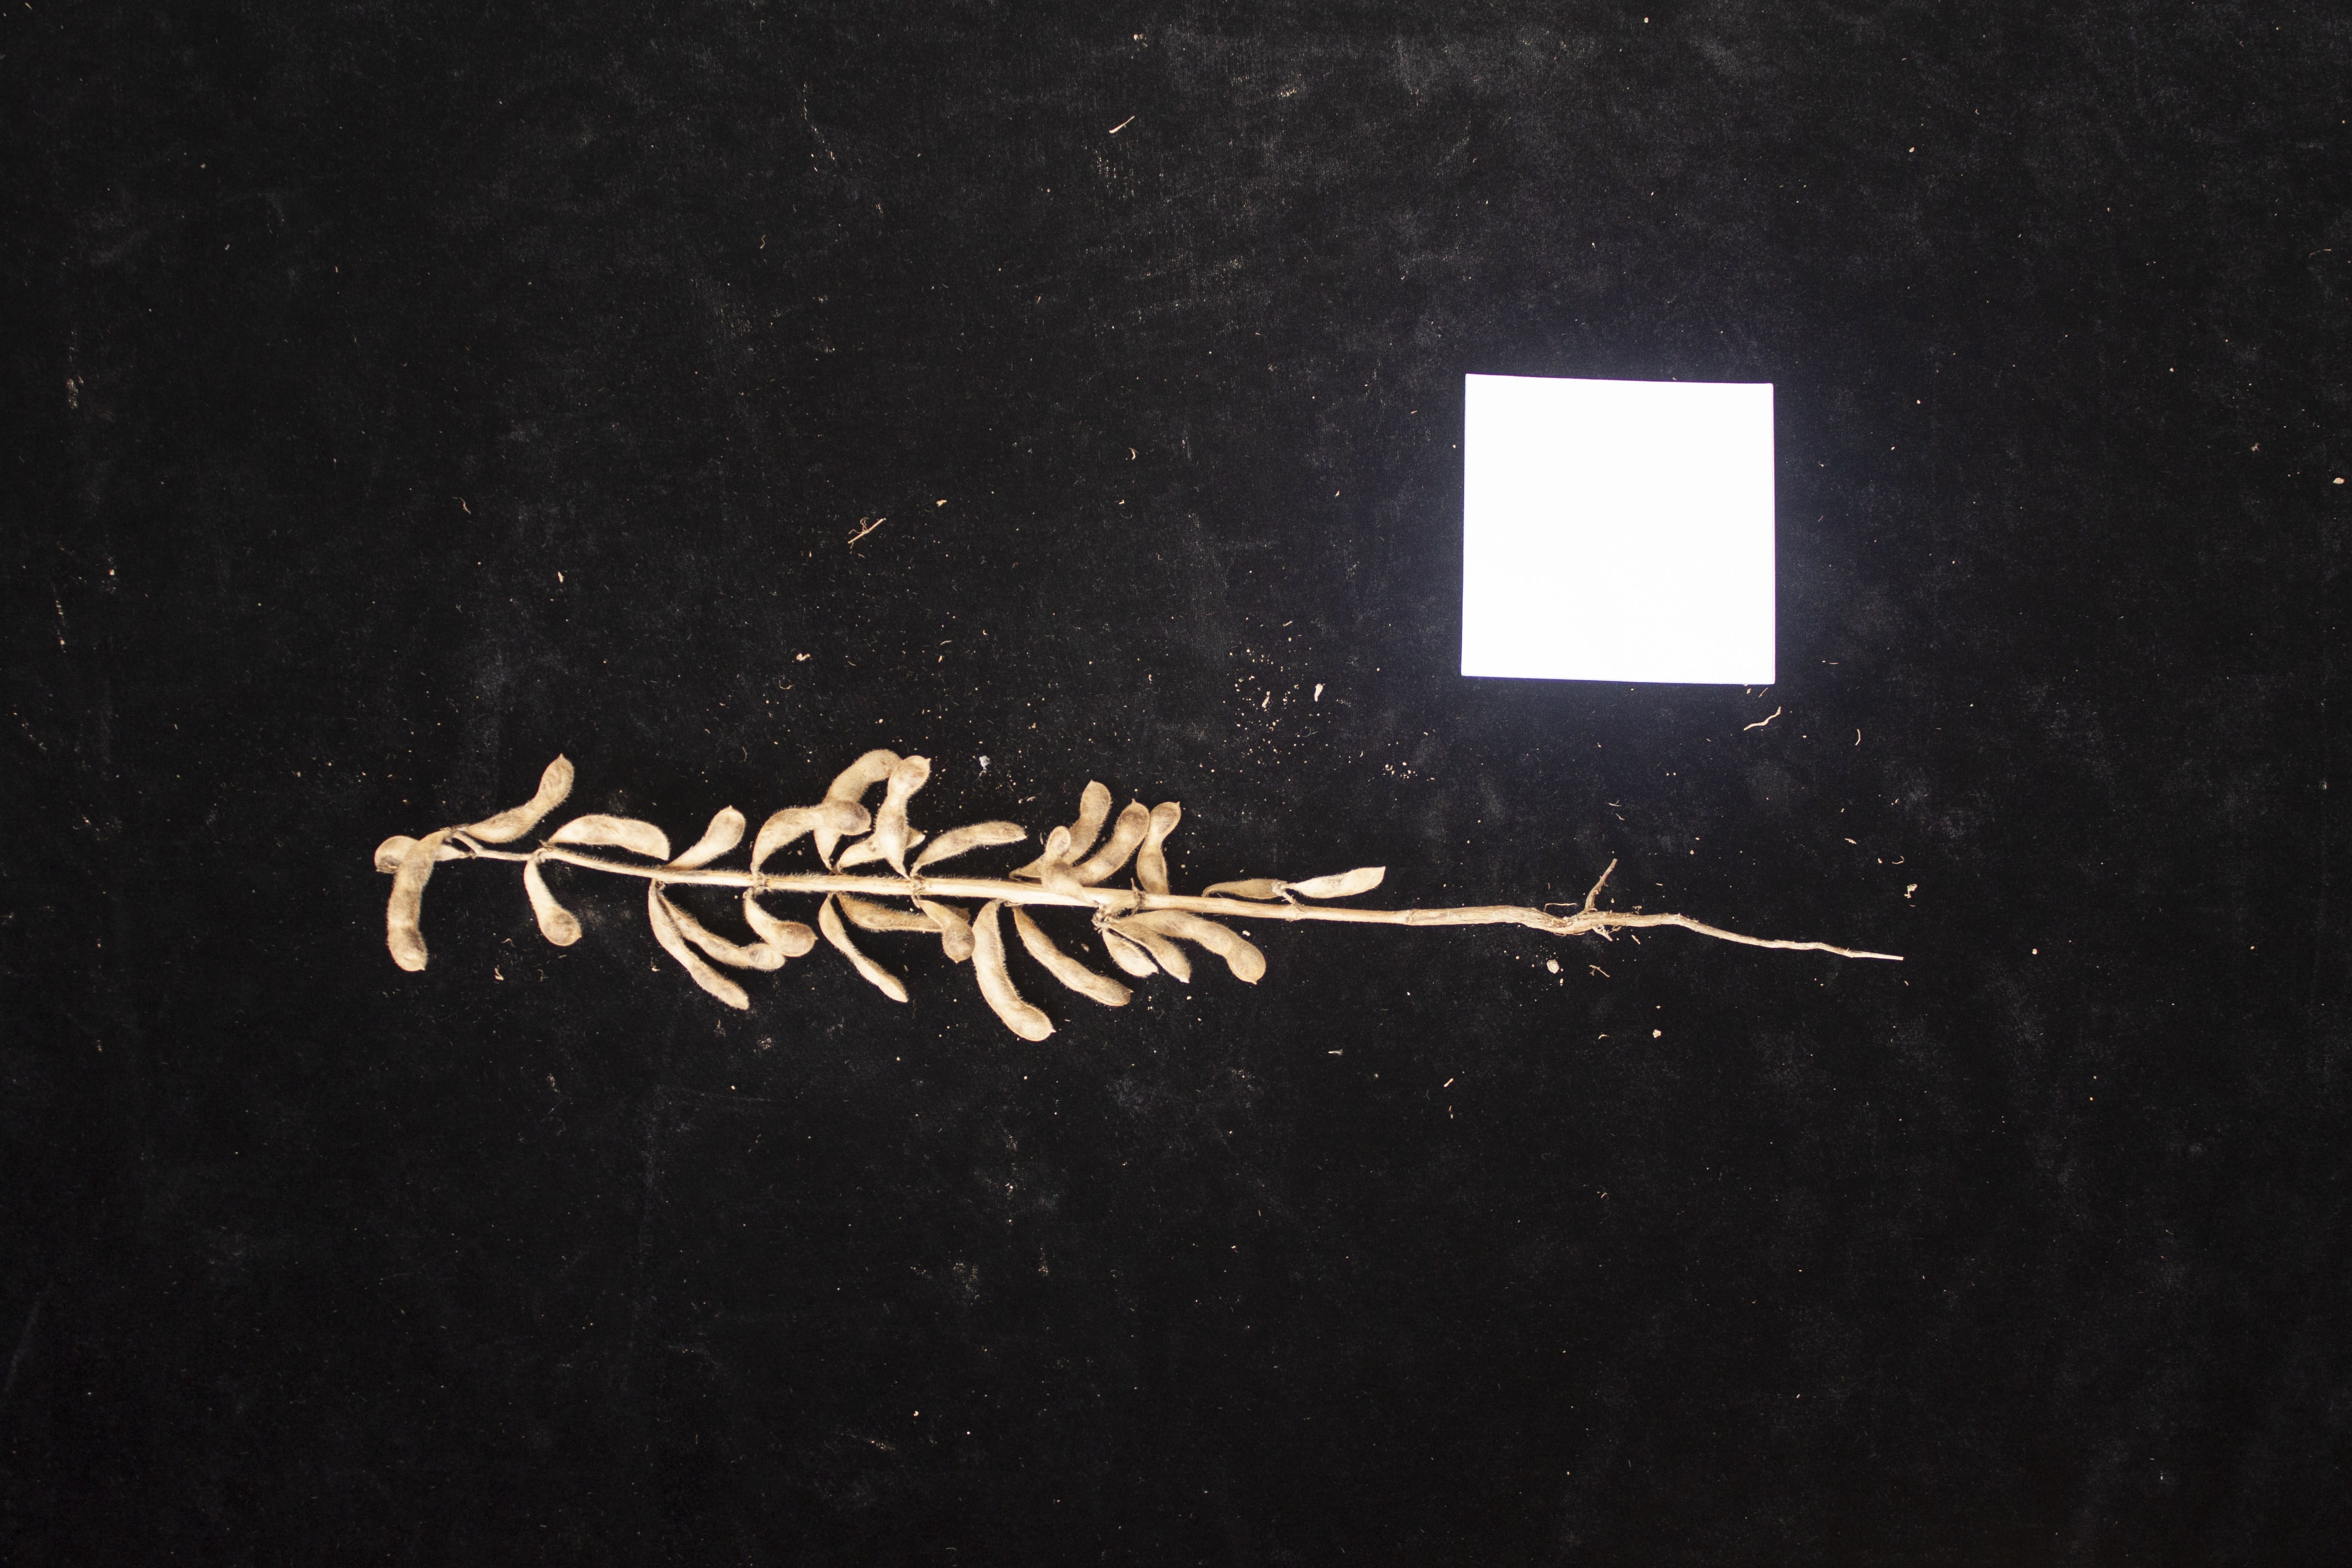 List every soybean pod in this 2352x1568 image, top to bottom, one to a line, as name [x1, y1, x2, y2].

soybean pod [815, 750, 899, 873]
soybean pod [458, 754, 575, 844]
soybean pod [876, 756, 931, 880]
soybean pod [1057, 782, 1113, 866]
soybean pod [749, 800, 872, 872]
soybean pod [1067, 802, 1149, 884]
soybean pod [1136, 803, 1179, 893]
soybean pod [667, 807, 746, 869]
soybean pod [546, 815, 670, 863]
soybean pod [911, 822, 1027, 873]
soybean pod [1012, 826, 1070, 879]
soybean pod [834, 827, 927, 872]
soybean pod [386, 830, 446, 972]
soybean pod [373, 836, 464, 875]
soybean pod [524, 862, 582, 947]
soybean pod [1290, 867, 1386, 900]
soybean pod [1204, 878, 1287, 901]
soybean pod [646, 881, 749, 1012]
soybean pod [744, 891, 818, 959]
soybean pod [659, 892, 785, 972]
soybean pod [818, 894, 909, 1004]
soybean pod [837, 896, 969, 933]
soybean pod [911, 899, 975, 965]
soybean pod [971, 902, 1055, 1043]
soybean pod [1013, 909, 1132, 1007]
soybean pod [1117, 911, 1267, 983]
soybean pod [1106, 916, 1192, 986]
soybean pod [1100, 932, 1159, 979]